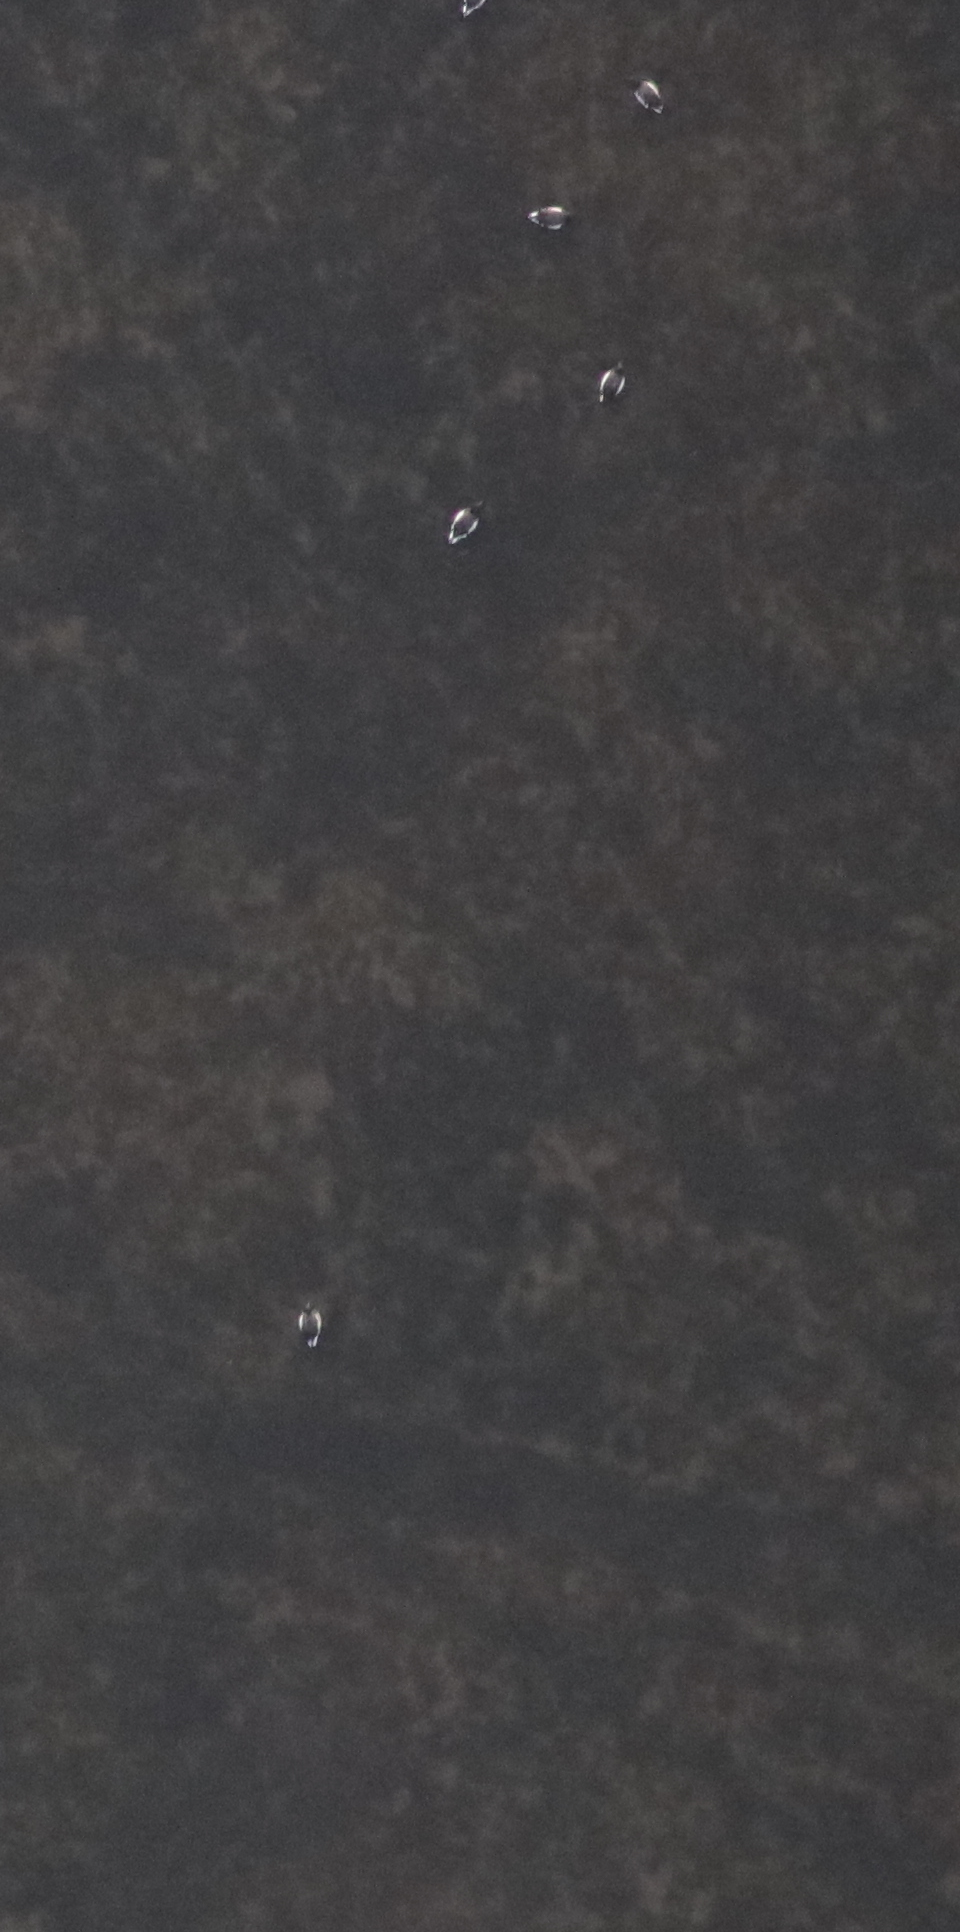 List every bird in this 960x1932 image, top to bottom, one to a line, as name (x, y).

brant (648, 94)
brant (551, 219)
brant (612, 383)
brant (464, 524)
brant (310, 1325)